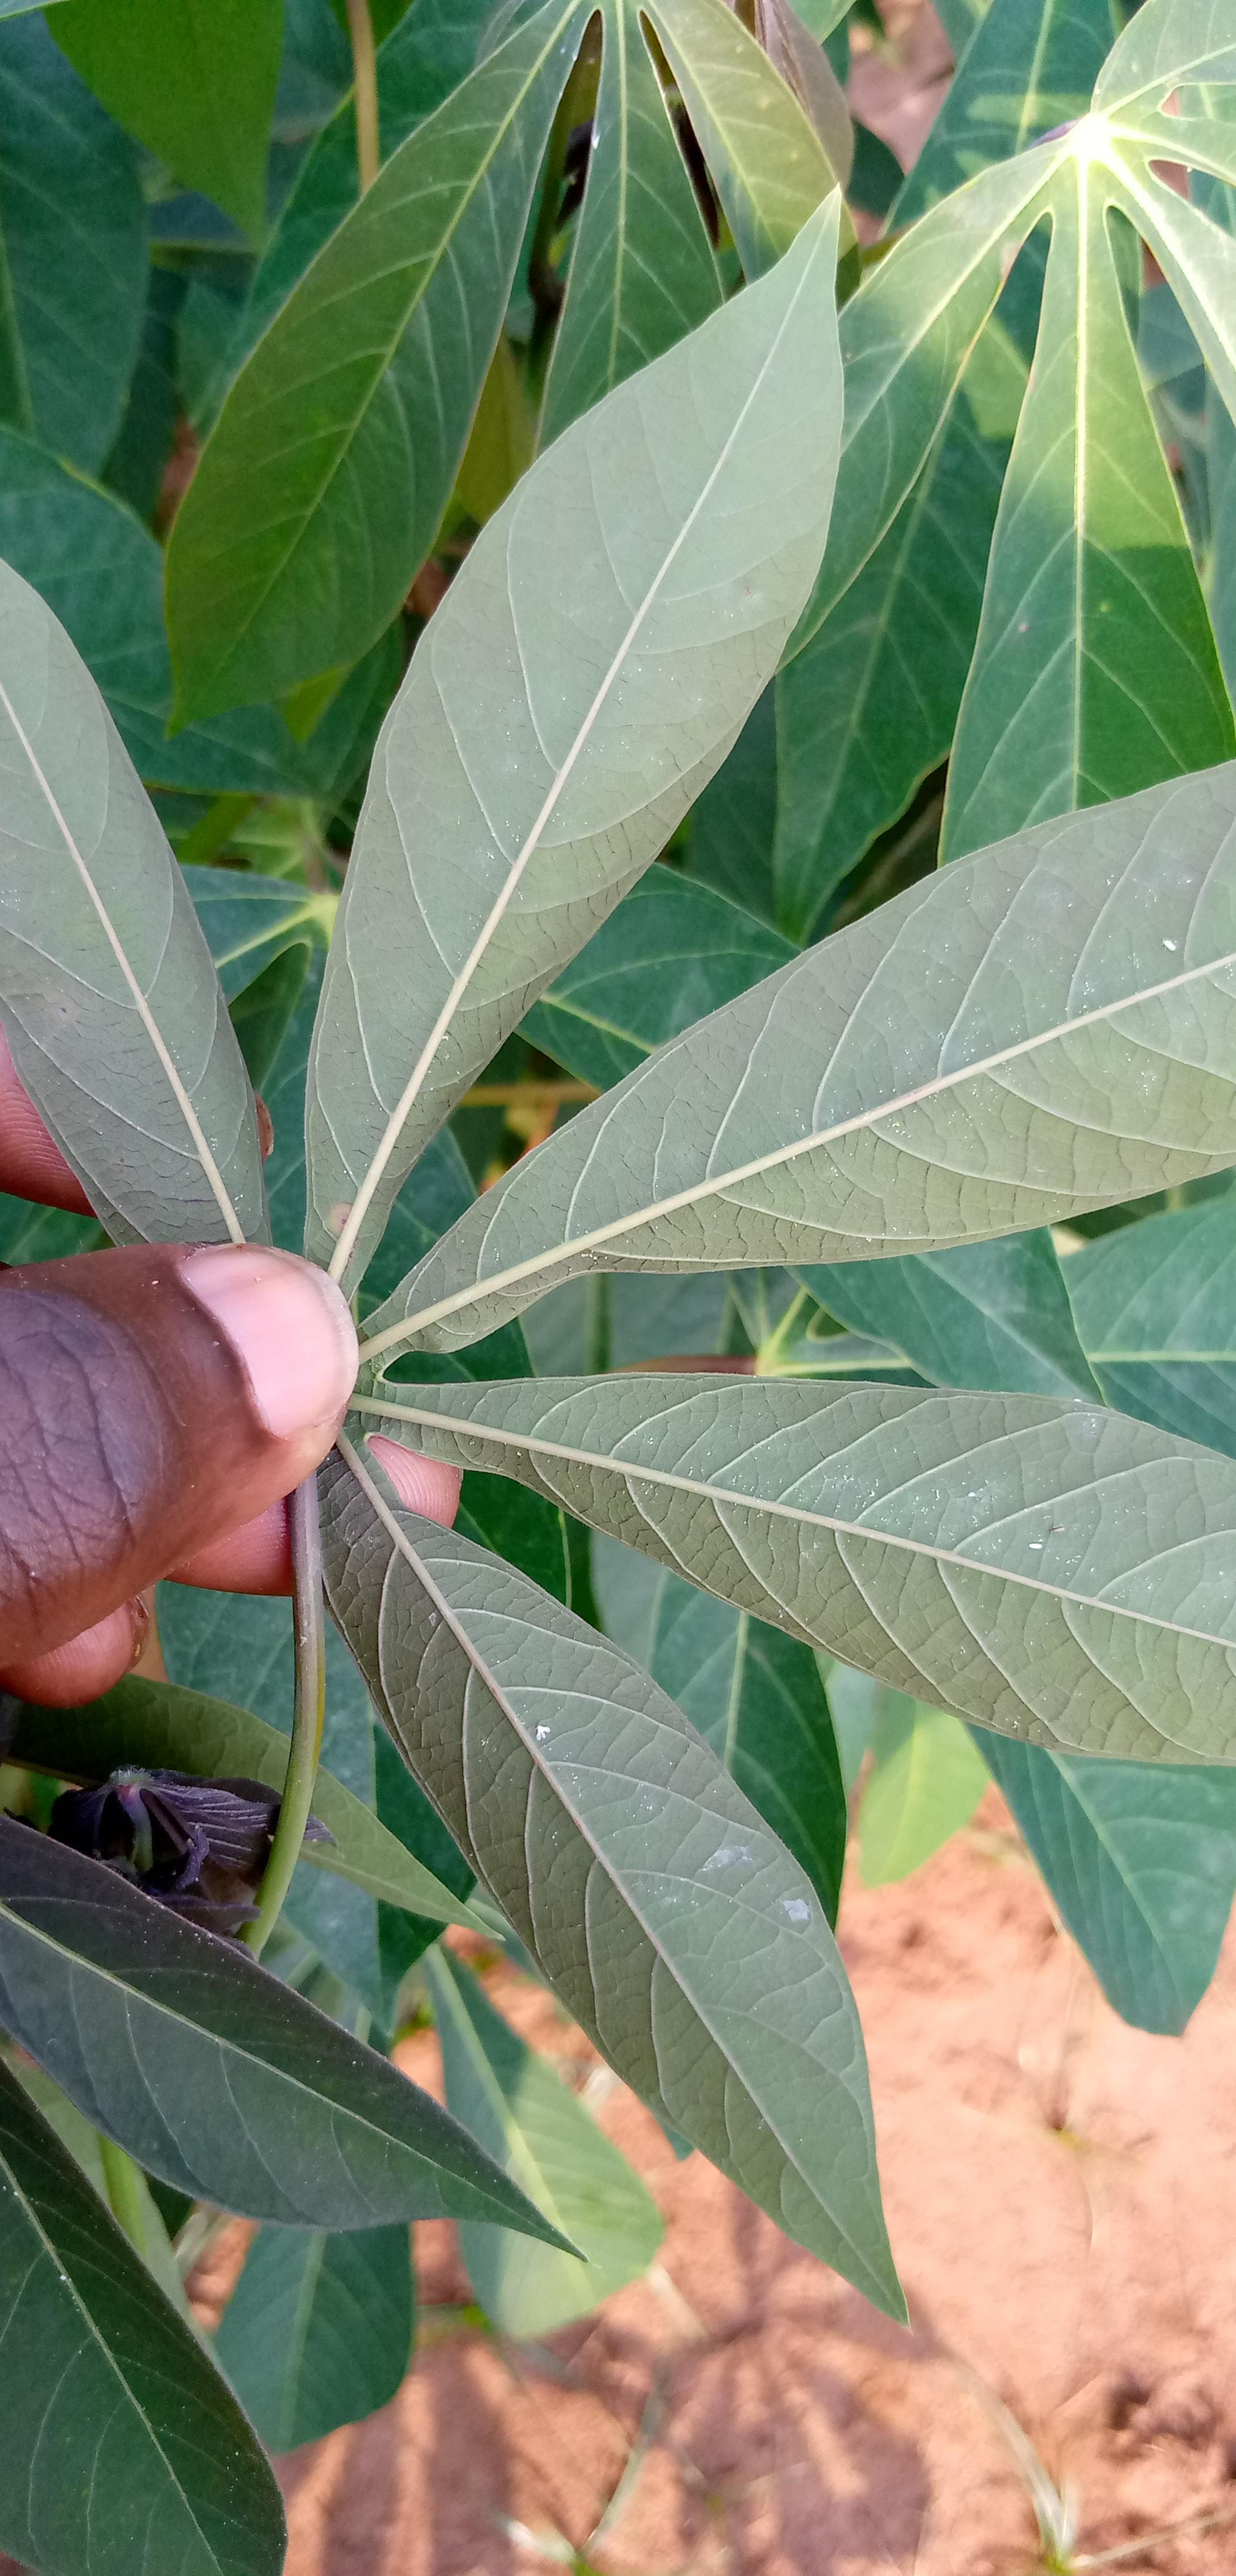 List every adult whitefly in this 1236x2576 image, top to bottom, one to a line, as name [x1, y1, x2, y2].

whitefly [590, 133, 602, 151]
whitefly [1161, 938, 1178, 952]
whitefly [1027, 1542, 1044, 1551]
whitefly [535, 1723, 553, 1742]